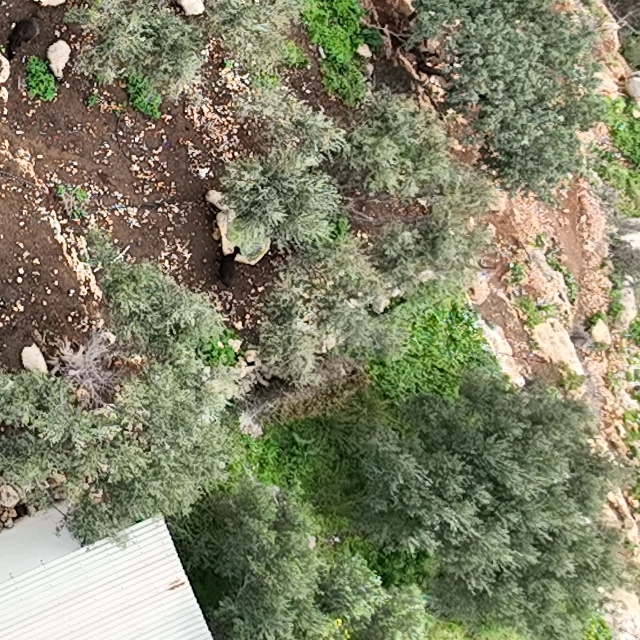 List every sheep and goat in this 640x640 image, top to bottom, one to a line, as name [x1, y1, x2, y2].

sheep [27, 0, 66, 8]
sheep [175, 0, 206, 17]
sheep [6, 17, 40, 60]
sheep [47, 39, 72, 82]
sheep [204, 190, 231, 209]
sheep [218, 247, 241, 286]
sheep [0, 270, 8, 311]
sheep [21, 343, 49, 376]
sheep [0, 369, 23, 398]